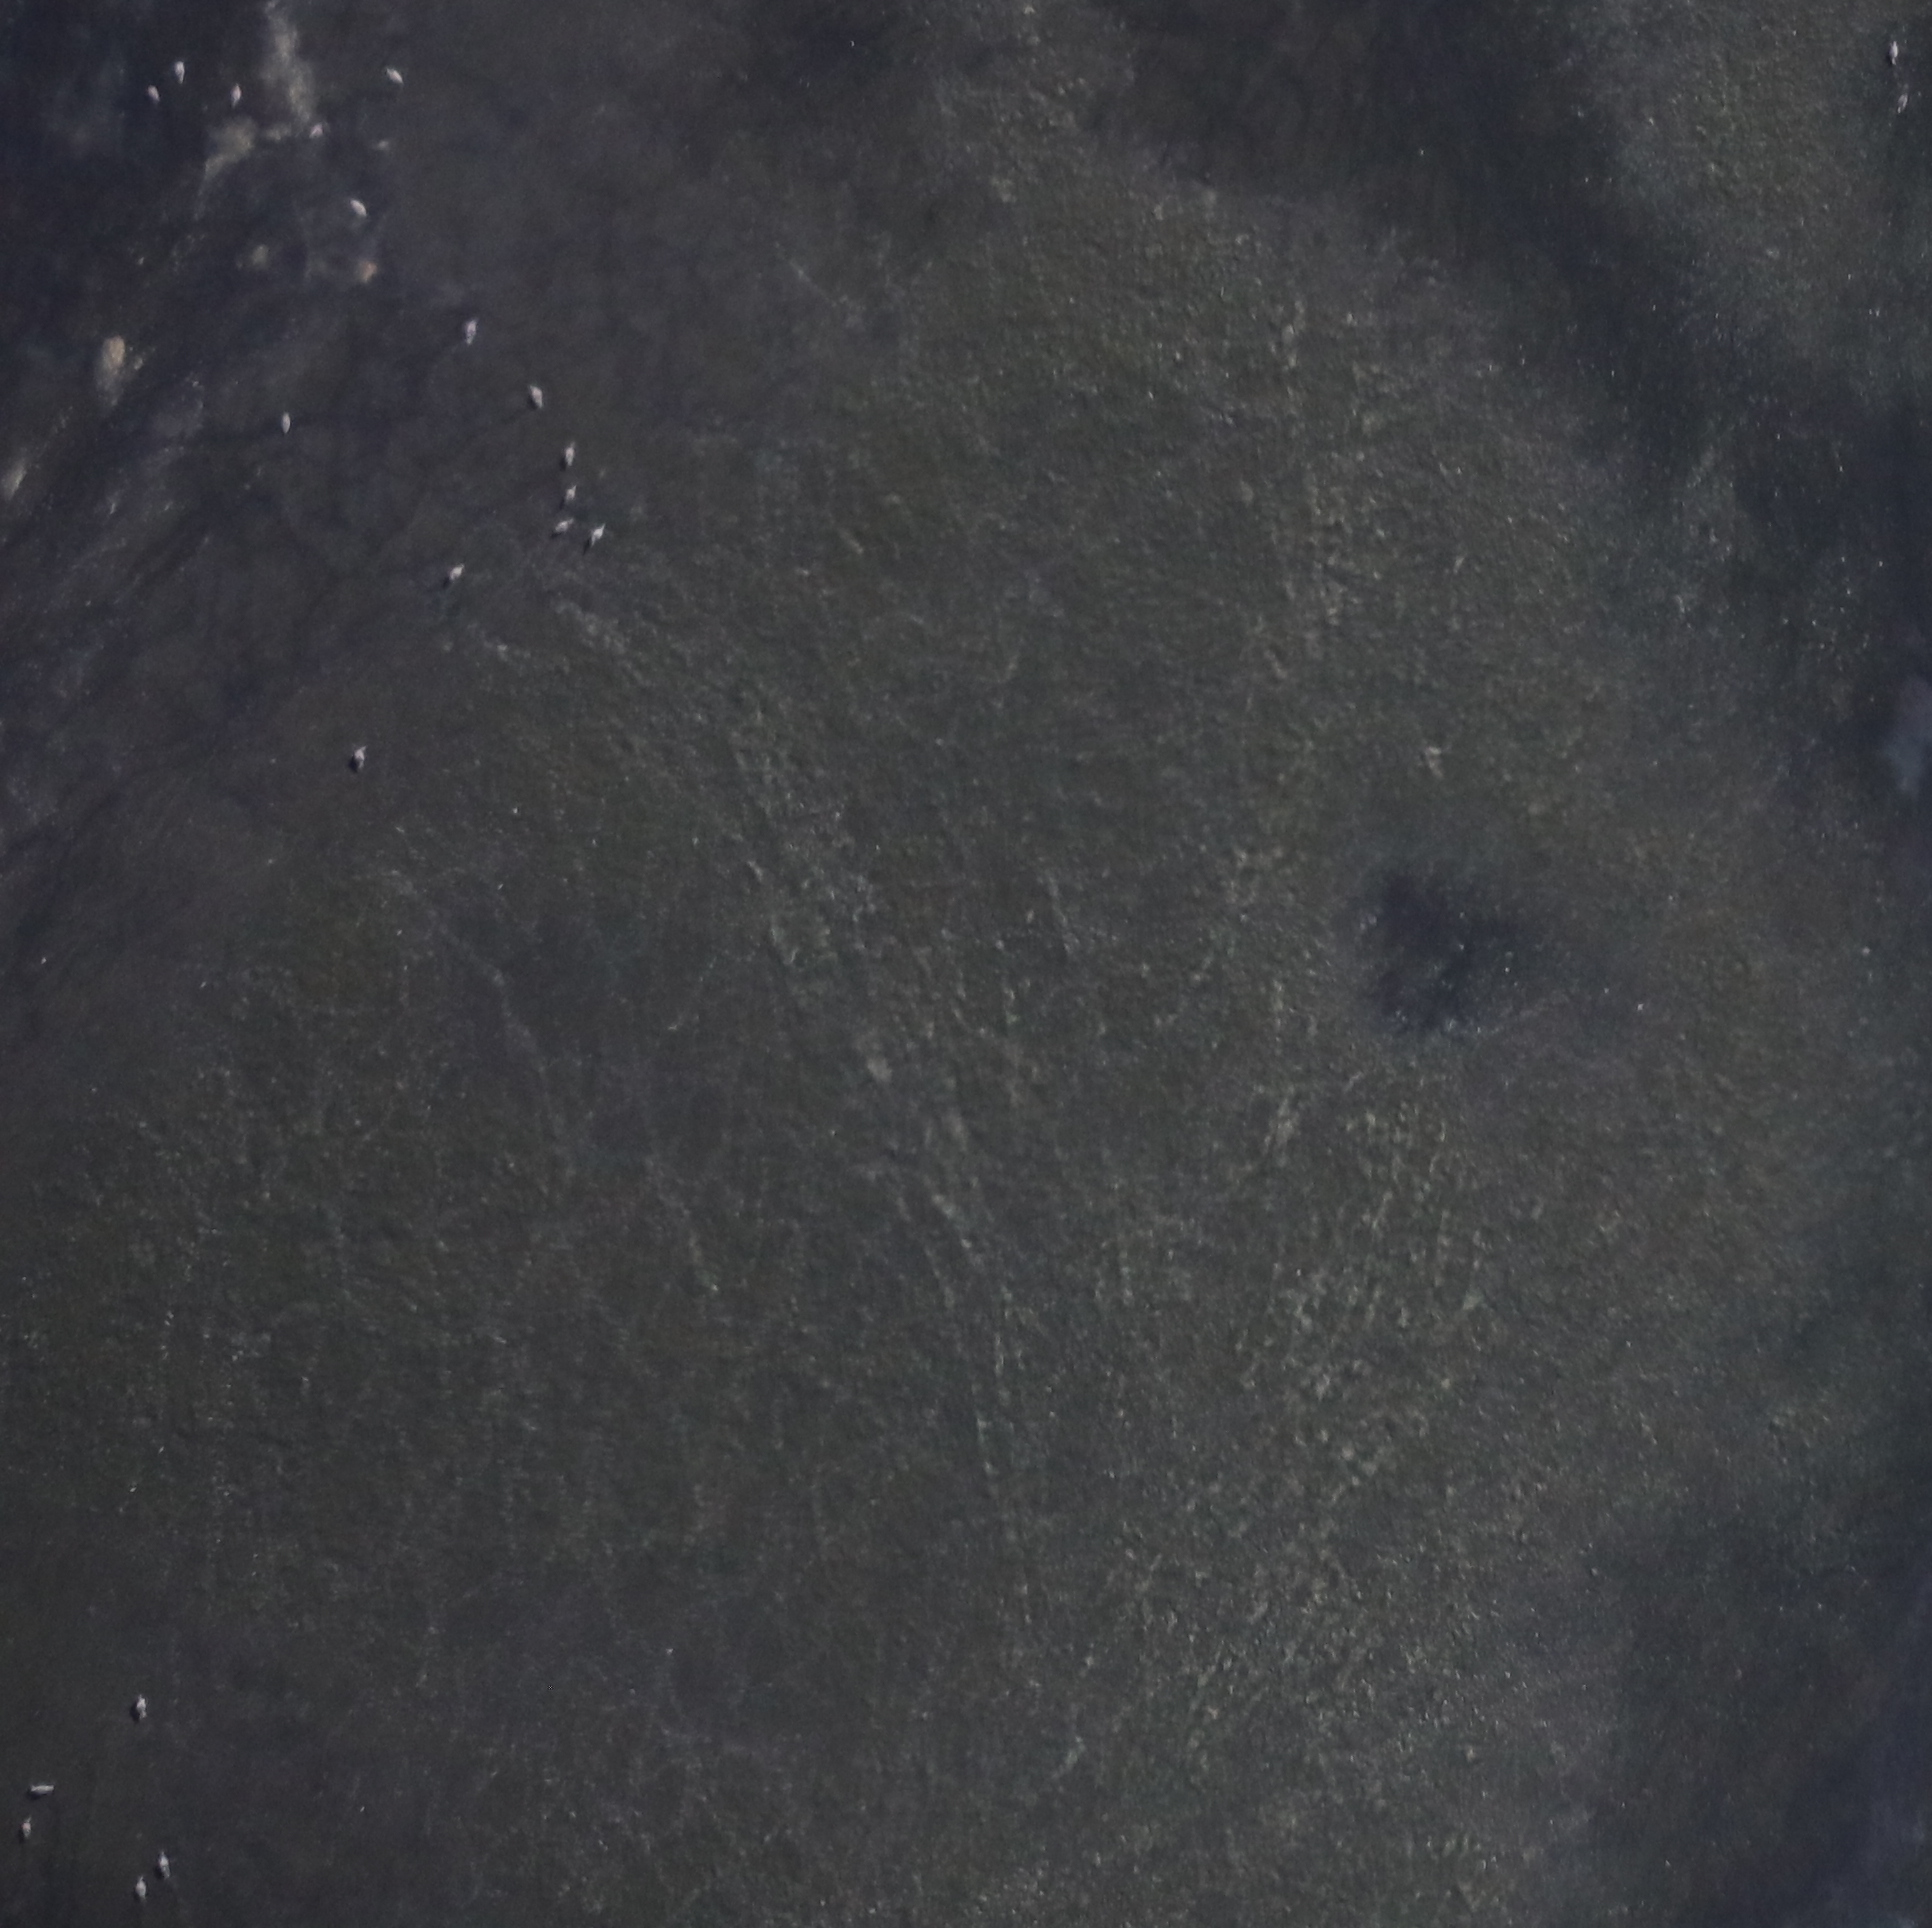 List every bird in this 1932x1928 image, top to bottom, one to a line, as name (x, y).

other bird (1894, 51)
other bird (177, 68)
other bird (393, 78)
other bird (155, 94)
other bird (237, 95)
other bird (1902, 104)
other bird (316, 136)
other bird (359, 205)
other bird (470, 332)
other bird (536, 393)
other bird (286, 423)
other bird (568, 453)
other bird (571, 496)
other bird (563, 527)
other bird (598, 534)
other bird (456, 571)
other bird (360, 757)
other bird (138, 1702)
other bird (39, 1789)
other bird (22, 1828)
other bird (163, 1866)
other bird (141, 1893)